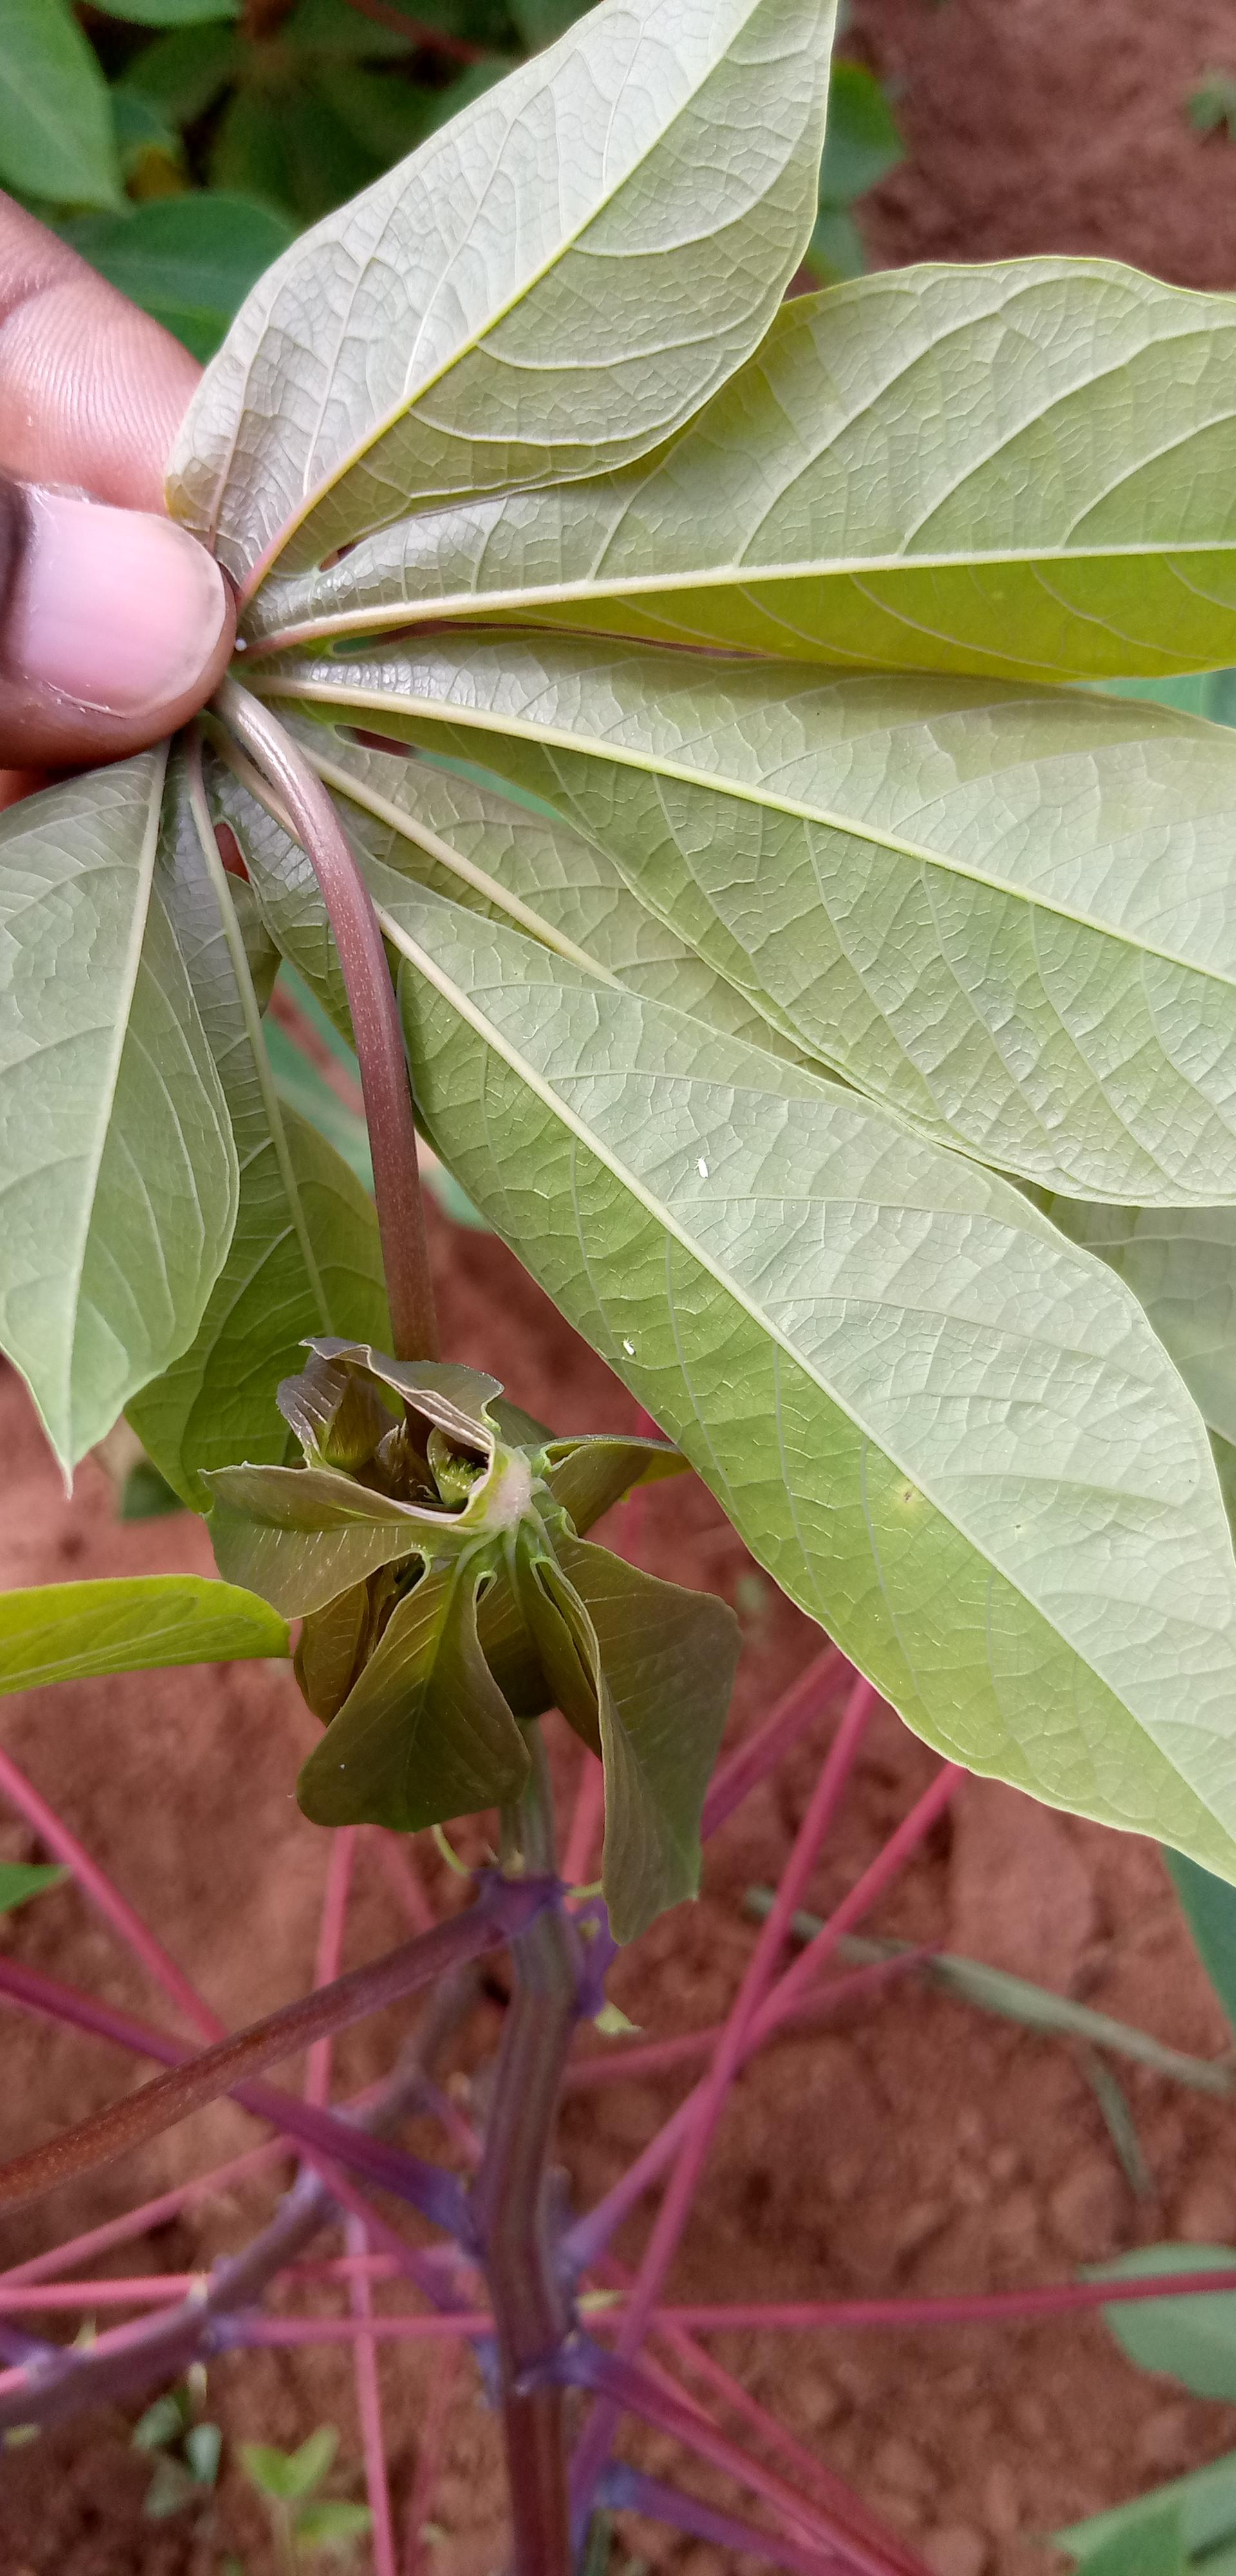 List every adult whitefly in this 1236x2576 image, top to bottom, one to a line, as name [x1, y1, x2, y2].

whitefly [232, 630, 255, 662]
whitefly [689, 1152, 715, 1188]
whitefly [617, 1331, 644, 1366]